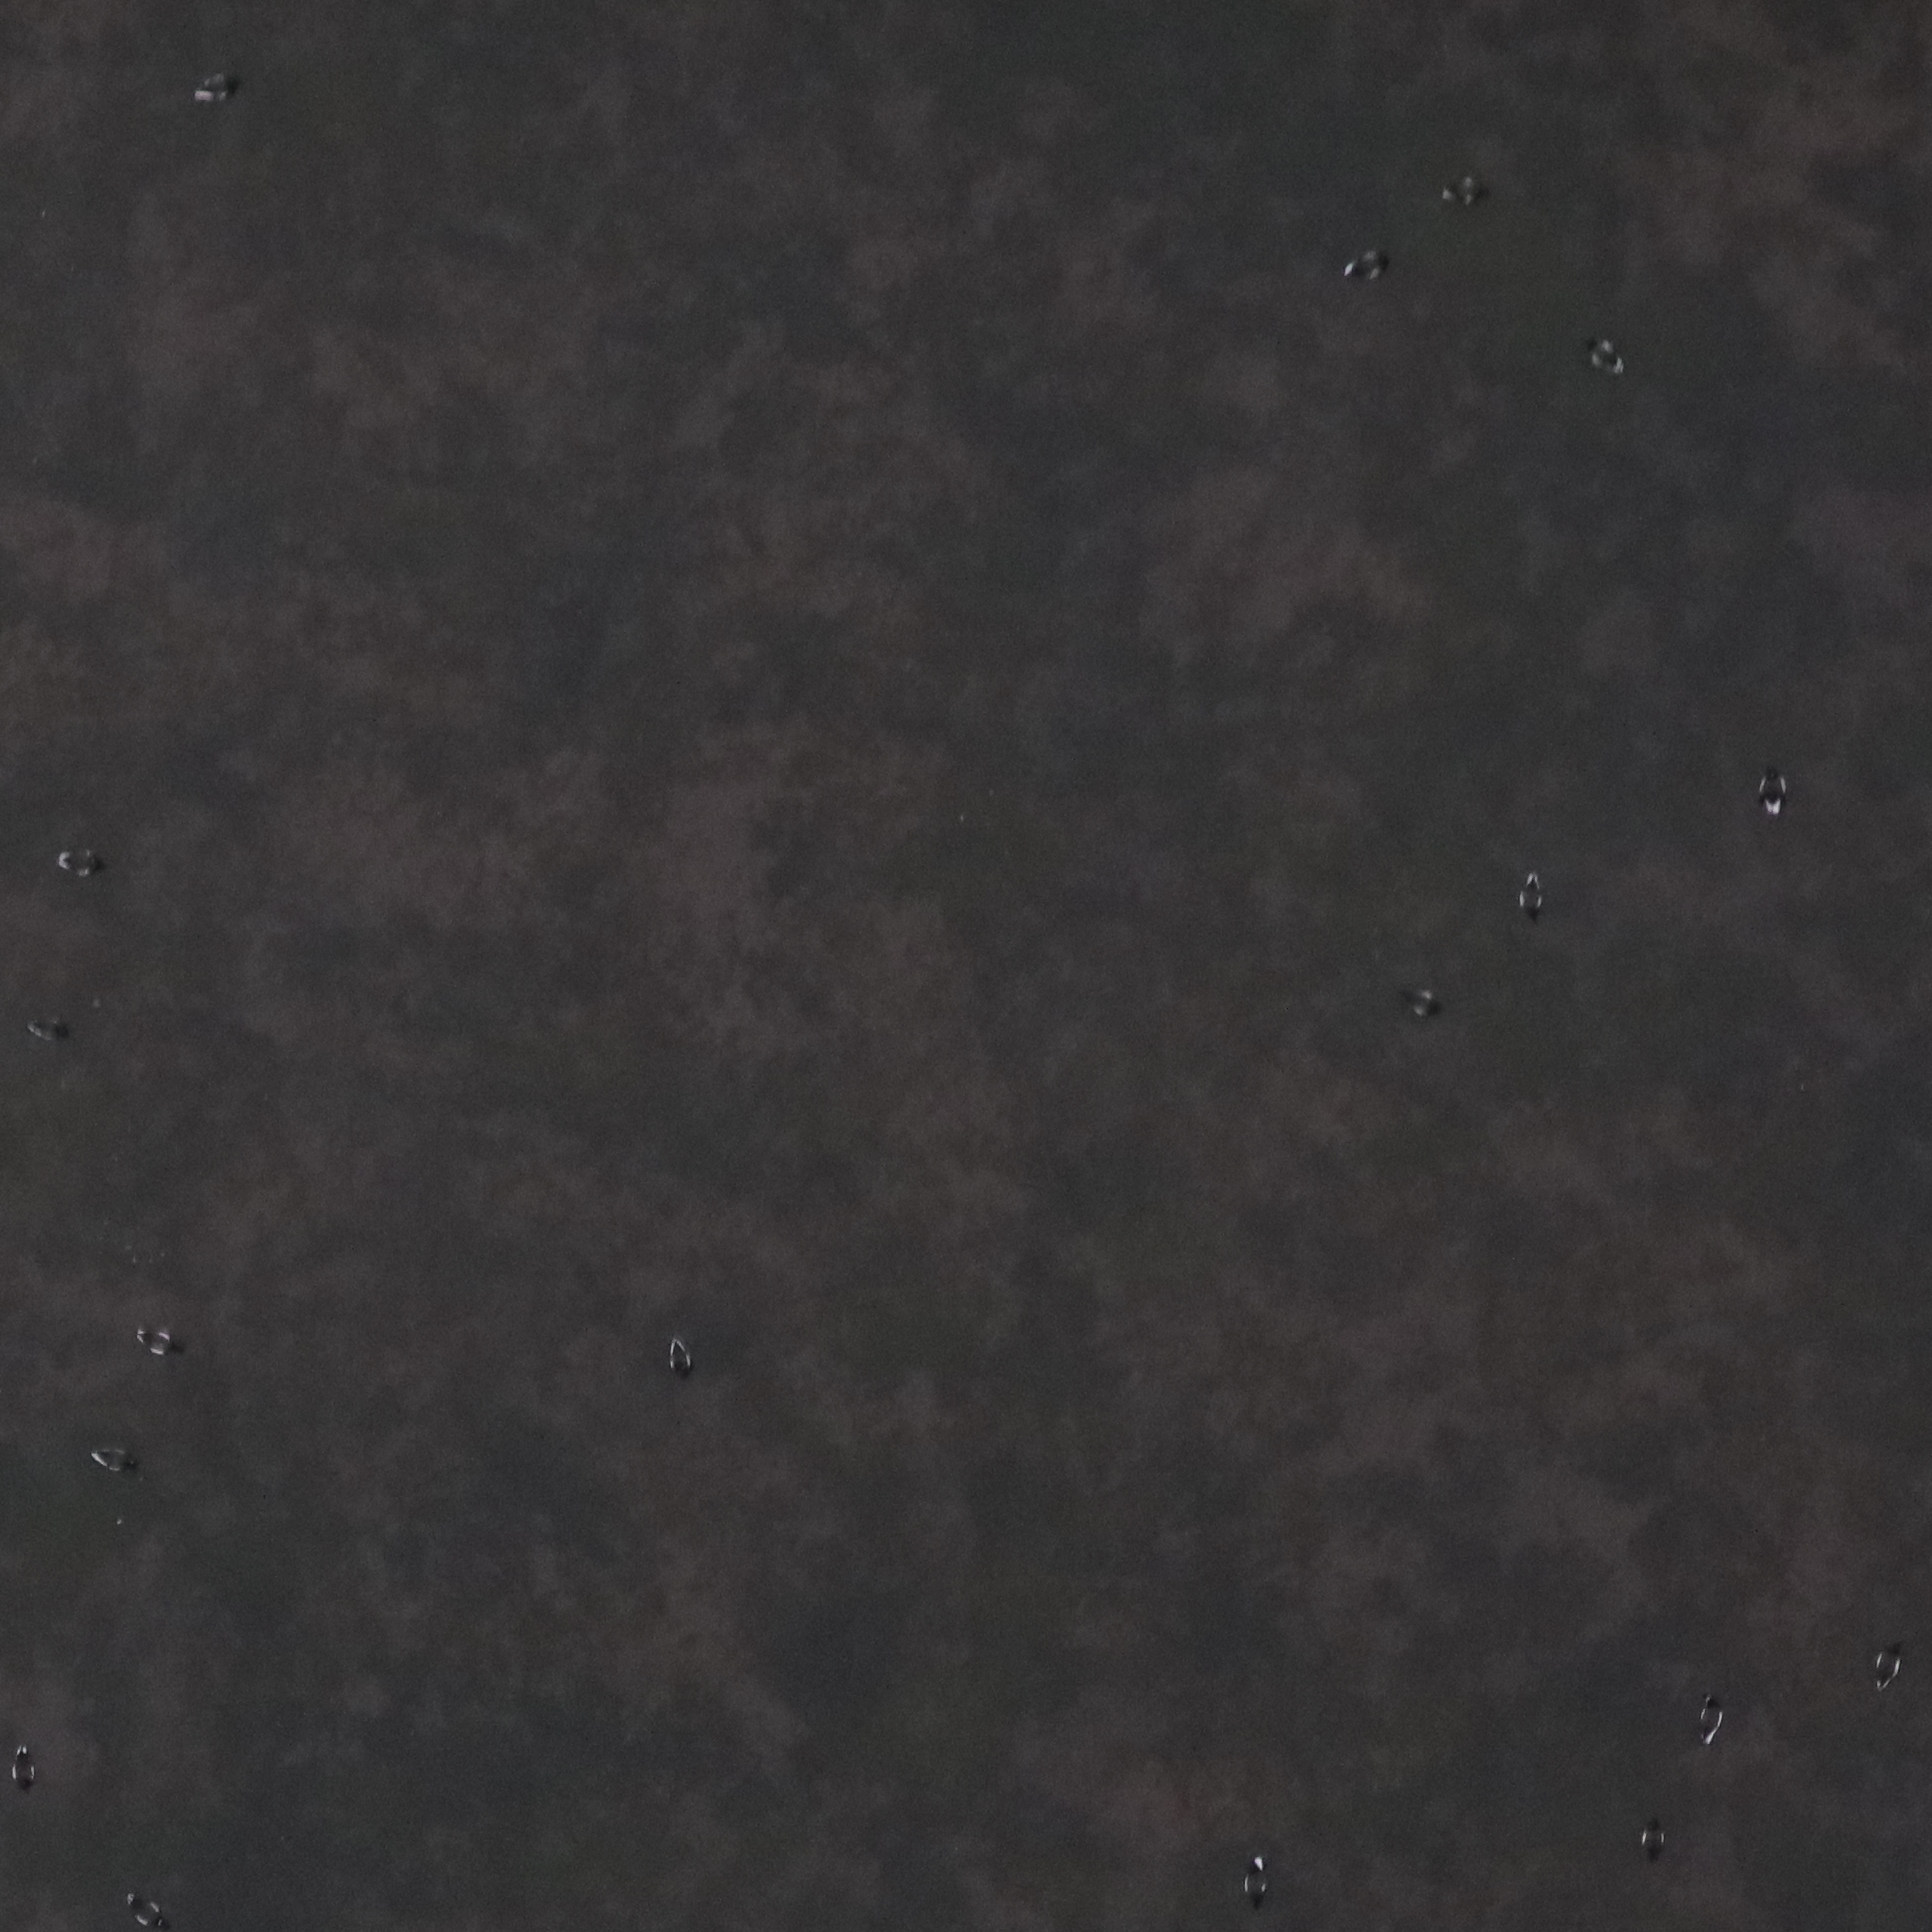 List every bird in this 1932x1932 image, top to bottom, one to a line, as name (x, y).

brant (221, 97)
brant (1459, 199)
brant (1365, 266)
brant (1603, 355)
brant (1772, 790)
brant (80, 863)
brant (1532, 897)
brant (1424, 1002)
brant (29, 1025)
brant (157, 1343)
brant (679, 1356)
brant (113, 1459)
brant (1887, 1665)
brant (1711, 1716)
brant (24, 1769)
brant (1653, 1839)
brant (1255, 1880)
brant (145, 1911)